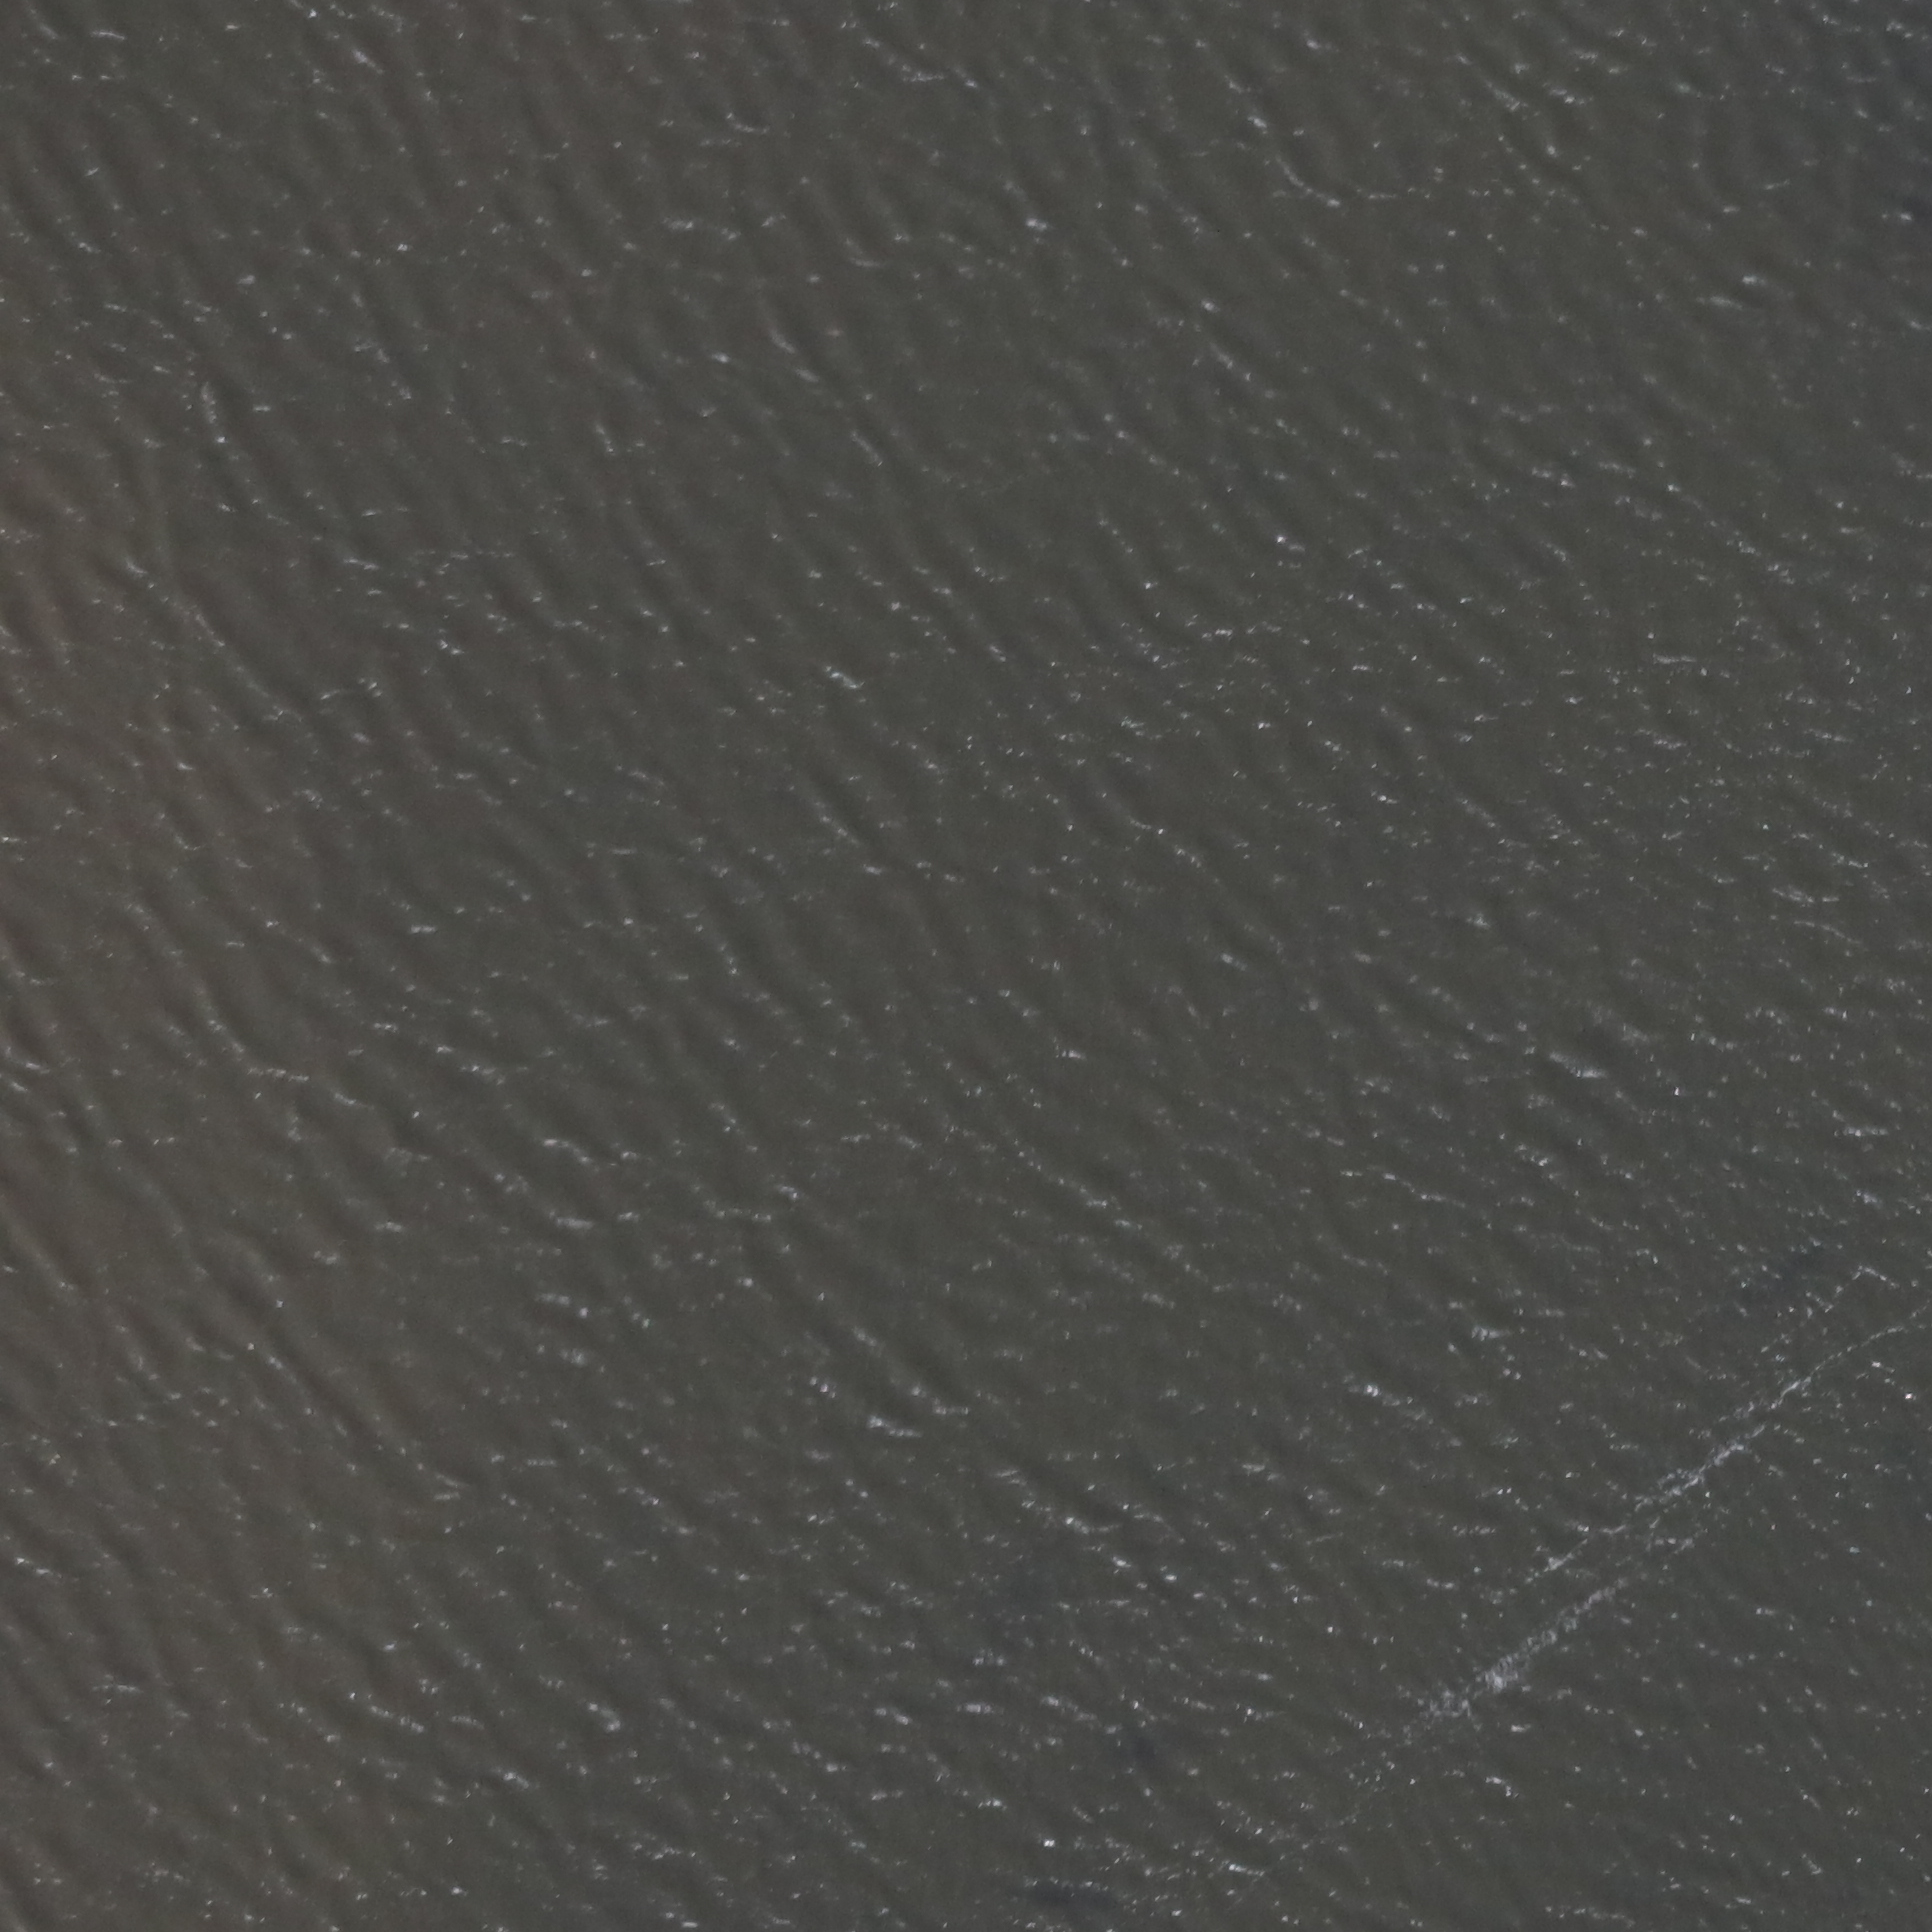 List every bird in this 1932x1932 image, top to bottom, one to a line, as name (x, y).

None